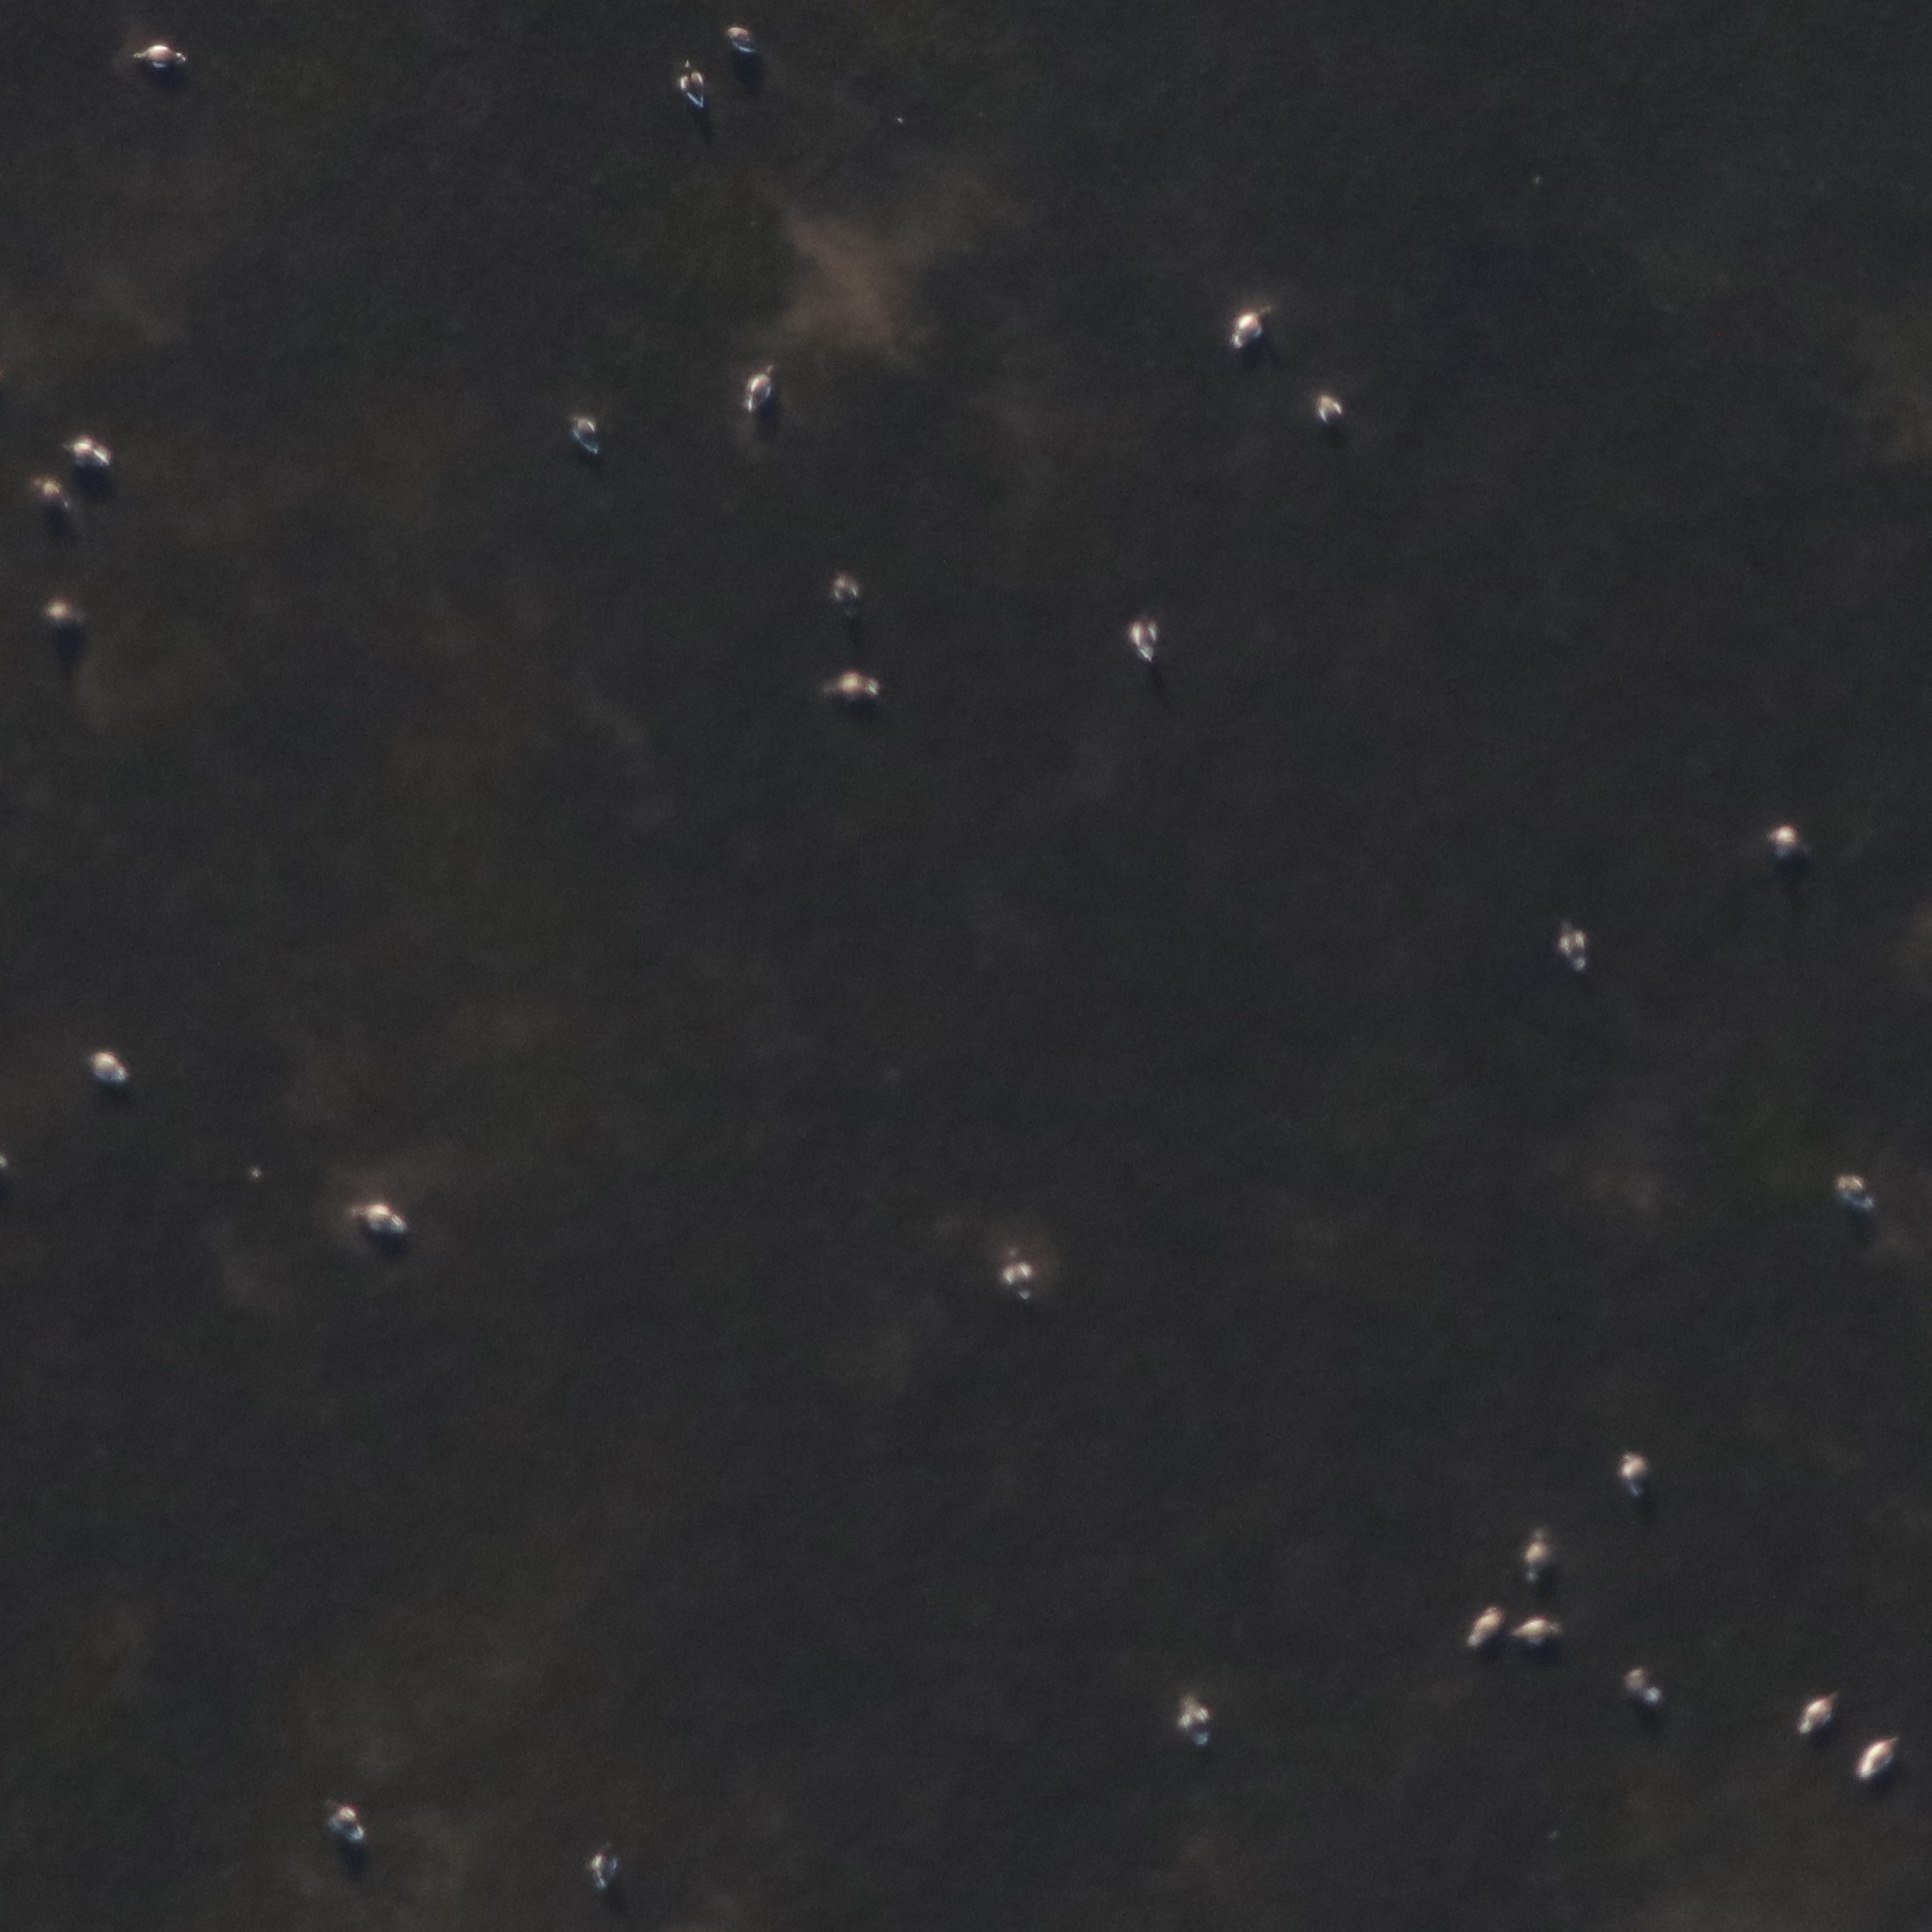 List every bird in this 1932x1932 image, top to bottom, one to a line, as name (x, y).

brant (742, 39)
brant (161, 58)
brant (692, 85)
brant (1249, 329)
brant (757, 390)
brant (1324, 406)
brant (590, 438)
brant (89, 453)
brant (52, 493)
brant (845, 593)
brant (59, 609)
brant (1142, 636)
brant (853, 689)
brant (1791, 847)
brant (1572, 947)
brant (106, 1067)
brant (1851, 1190)
brant (374, 1221)
brant (1017, 1276)
brant (1642, 1471)
brant (1536, 1561)
brant (1481, 1629)
brant (1538, 1631)
brant (1642, 1689)
brant (1817, 1716)
brant (1194, 1721)
brant (1877, 1757)
brant (343, 1821)
brant (605, 1868)